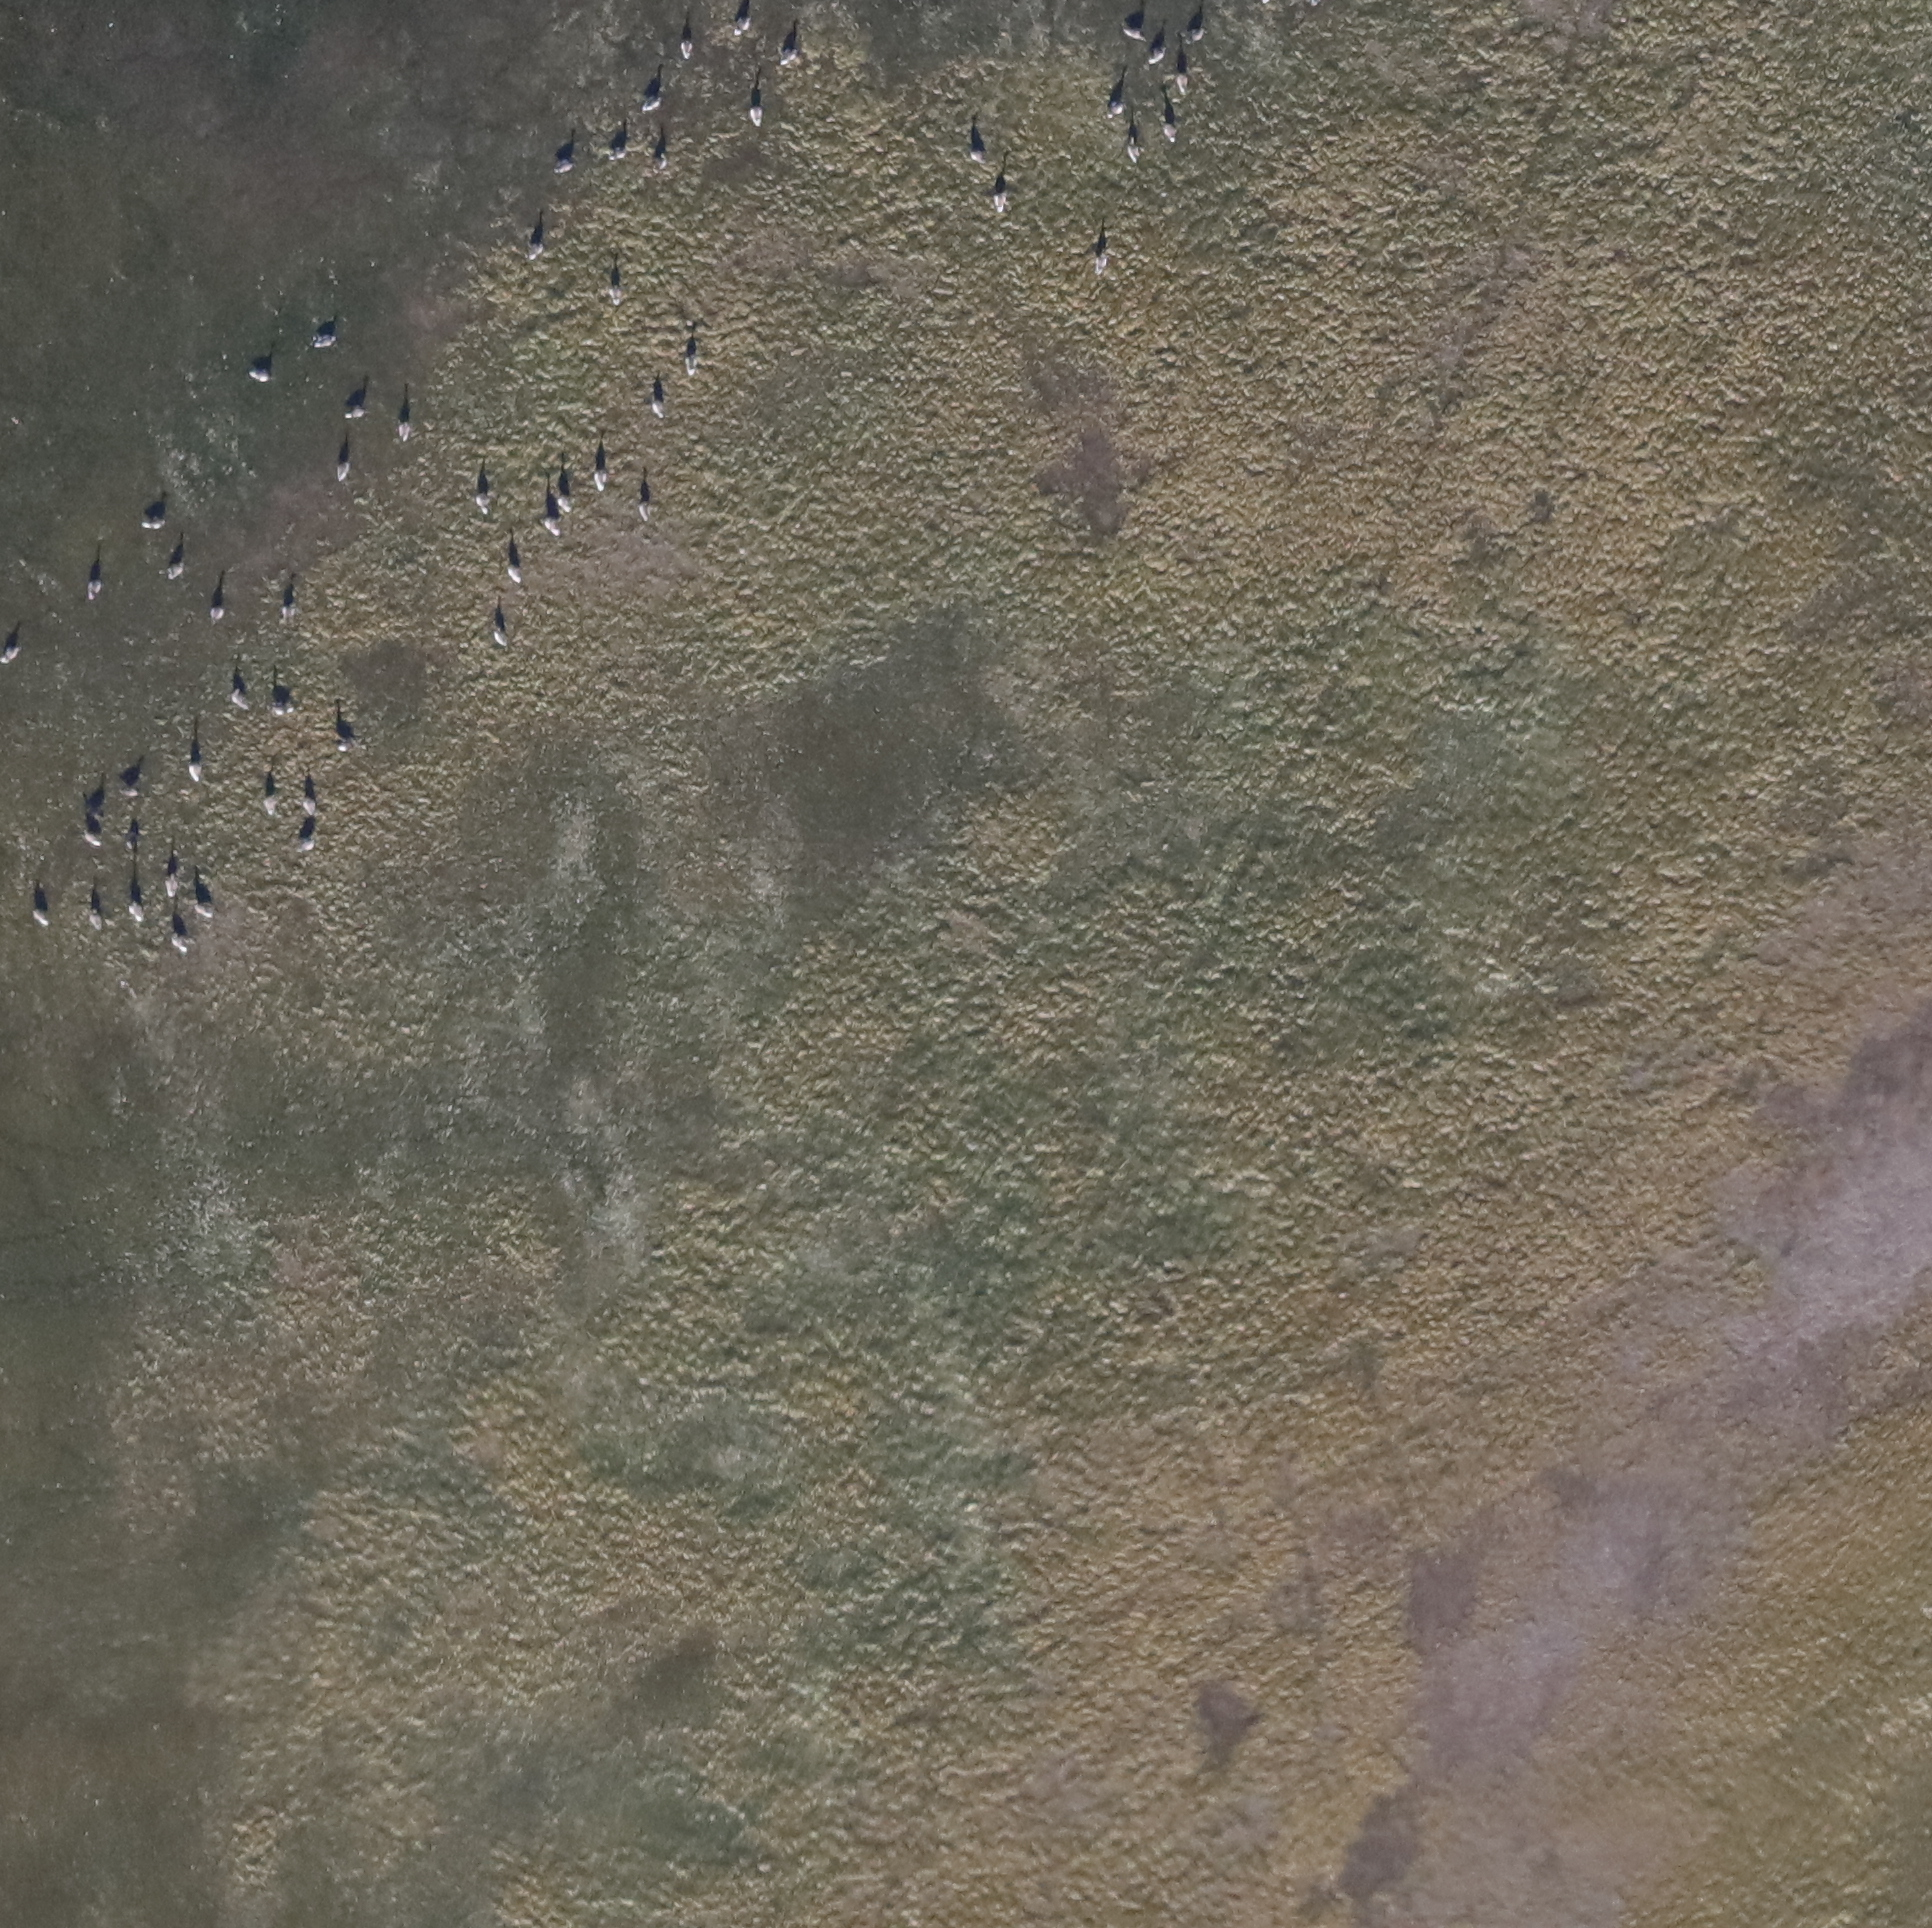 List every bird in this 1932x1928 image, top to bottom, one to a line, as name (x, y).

brant (742, 27)
brant (1136, 29)
brant (1198, 33)
brant (686, 47)
brant (786, 51)
brant (1158, 54)
brant (1185, 85)
brant (651, 102)
brant (1116, 109)
brant (757, 114)
brant (1171, 132)
brant (1131, 150)
brant (976, 153)
brant (617, 156)
brant (664, 163)
brant (565, 165)
brant (1001, 195)
brant (534, 246)
brant (1106, 260)
brant (616, 290)
brant (325, 340)
brant (687, 367)
brant (260, 375)
brant (660, 407)
brant (351, 413)
brant (408, 427)
brant (343, 468)
brant (599, 486)
brant (482, 501)
brant (564, 501)
brant (643, 520)
brant (155, 522)
brant (556, 532)
brant (177, 567)
brant (516, 575)
brant (93, 587)
brant (218, 613)
brant (291, 613)
brant (502, 644)
brant (11, 656)
brant (247, 696)
brant (280, 707)
brant (350, 748)
brant (206, 771)
brant (130, 796)
brant (311, 803)
brant (268, 809)
brant (92, 838)
brant (306, 845)
brant (135, 848)
brant (173, 886)
brant (204, 904)
brant (134, 913)
brant (39, 915)
brant (96, 918)
brant (180, 944)